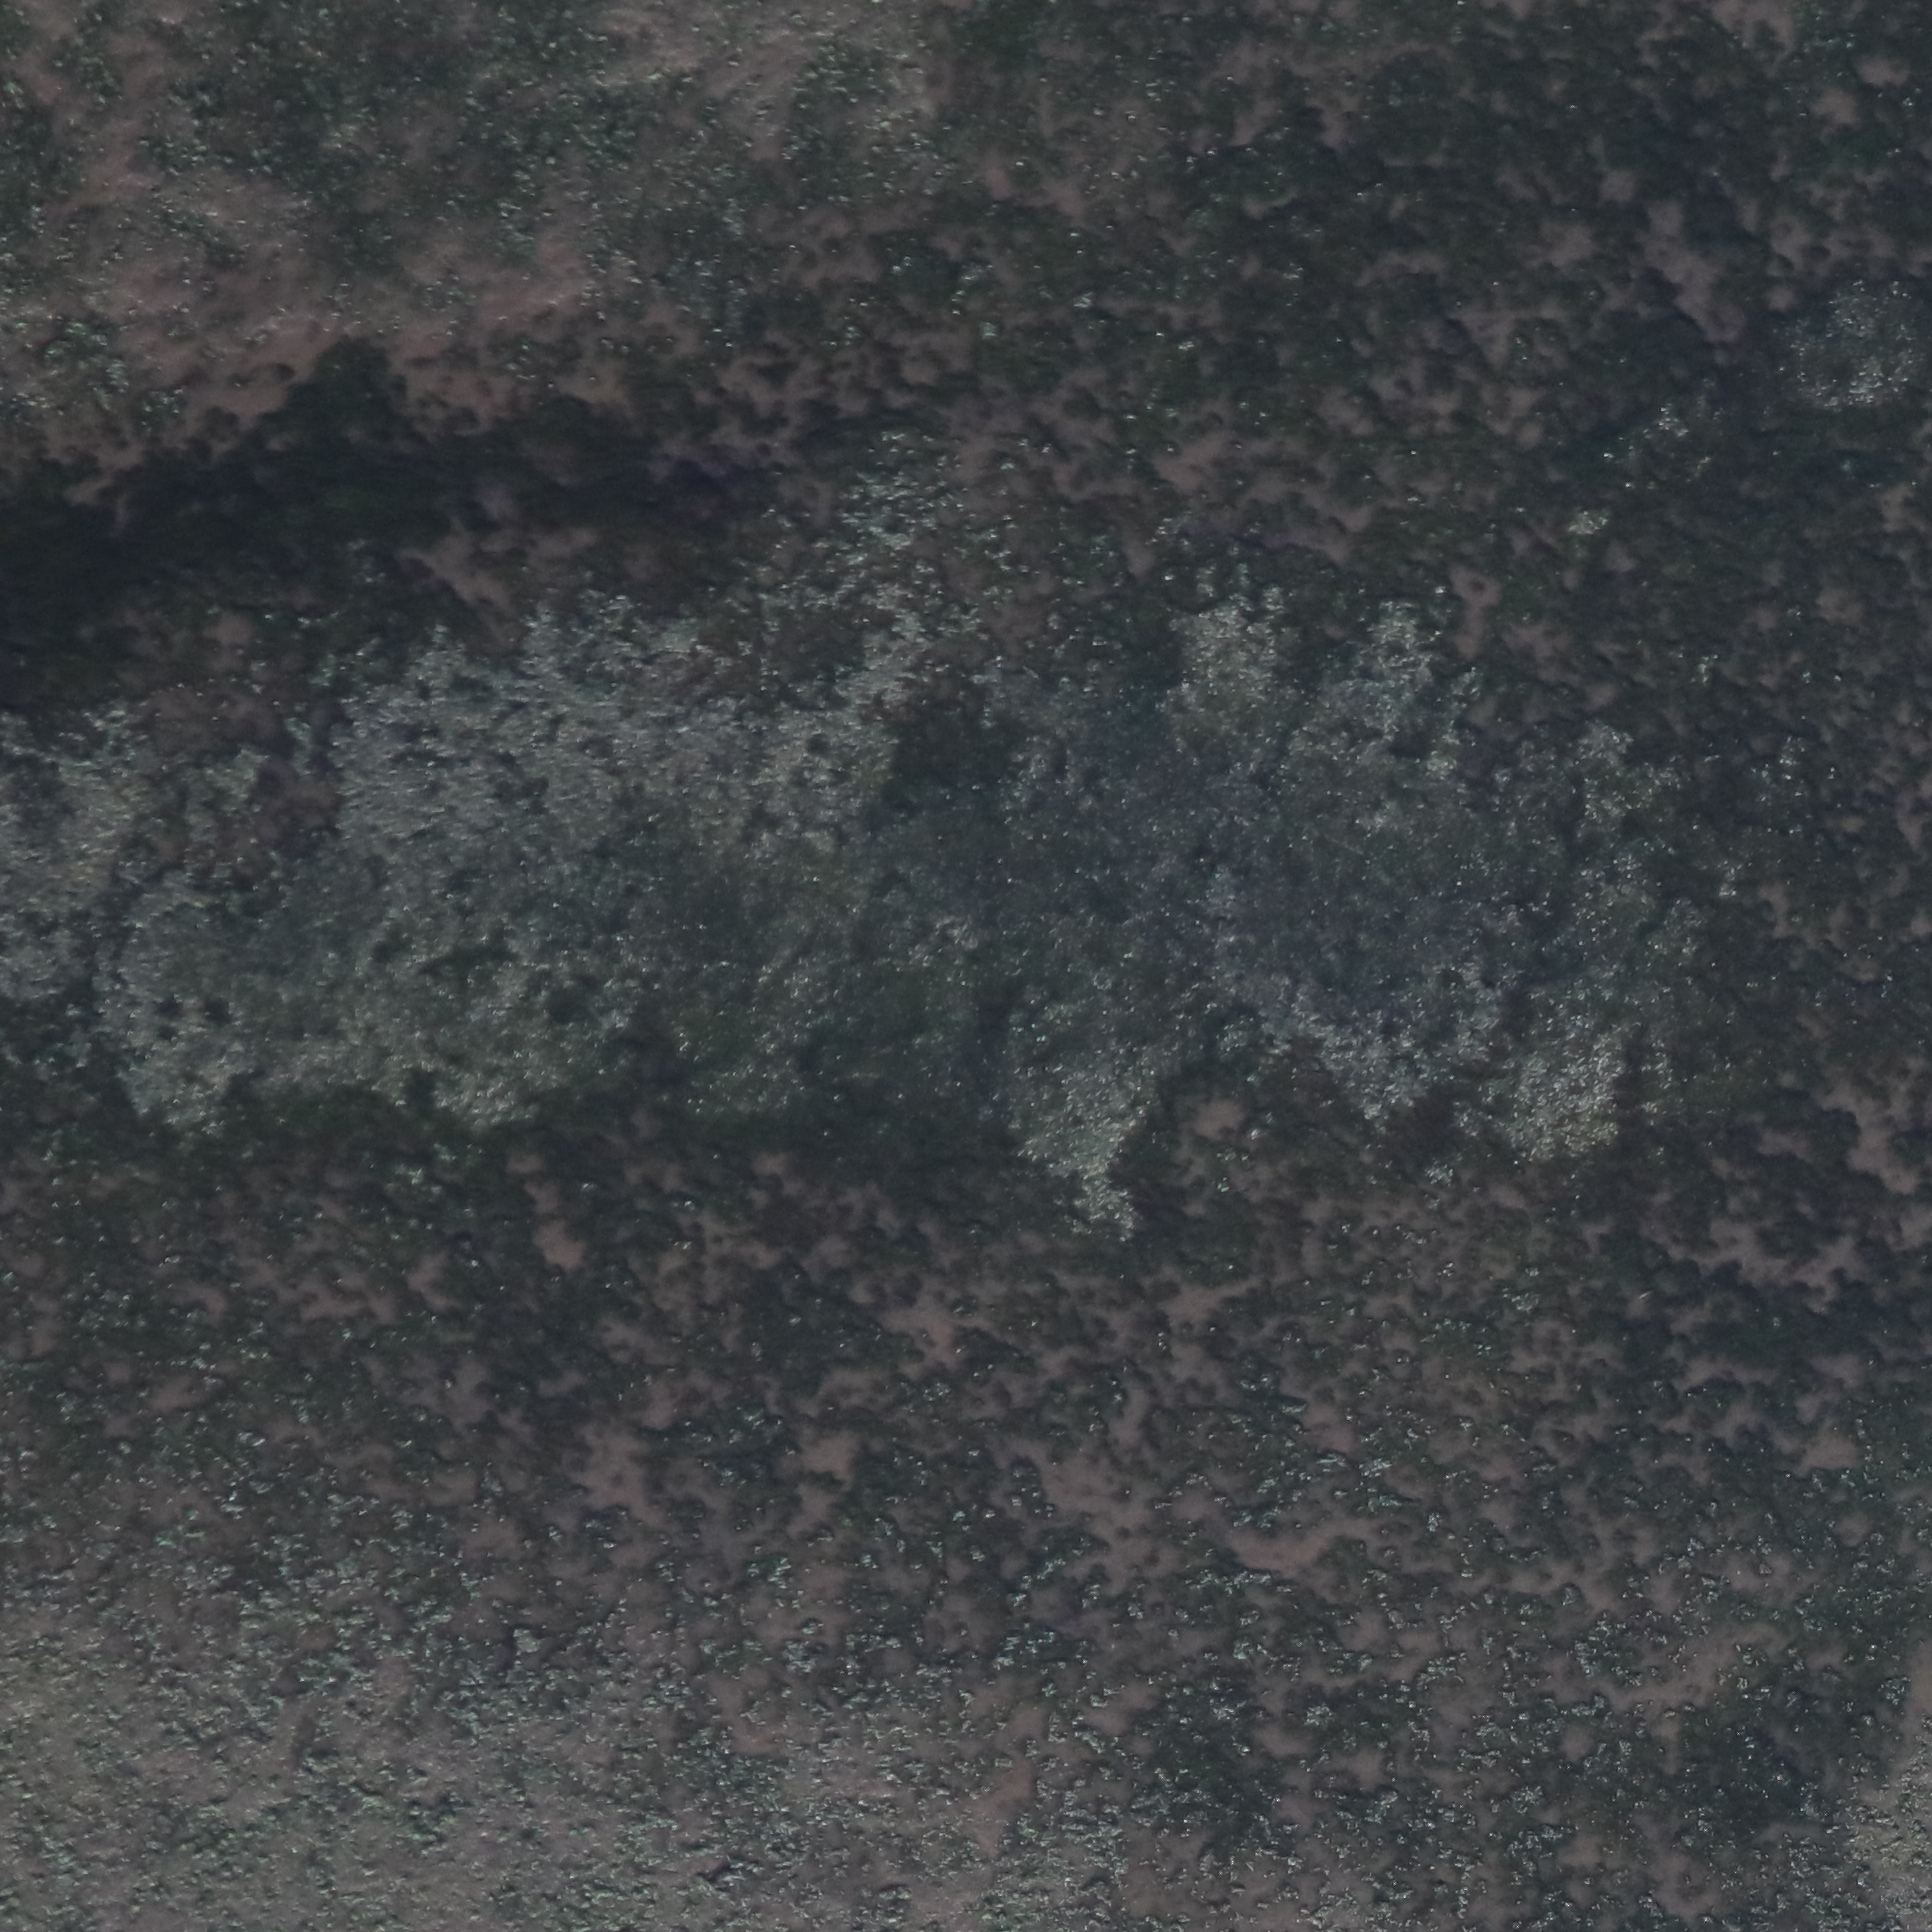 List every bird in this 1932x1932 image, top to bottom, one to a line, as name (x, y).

None